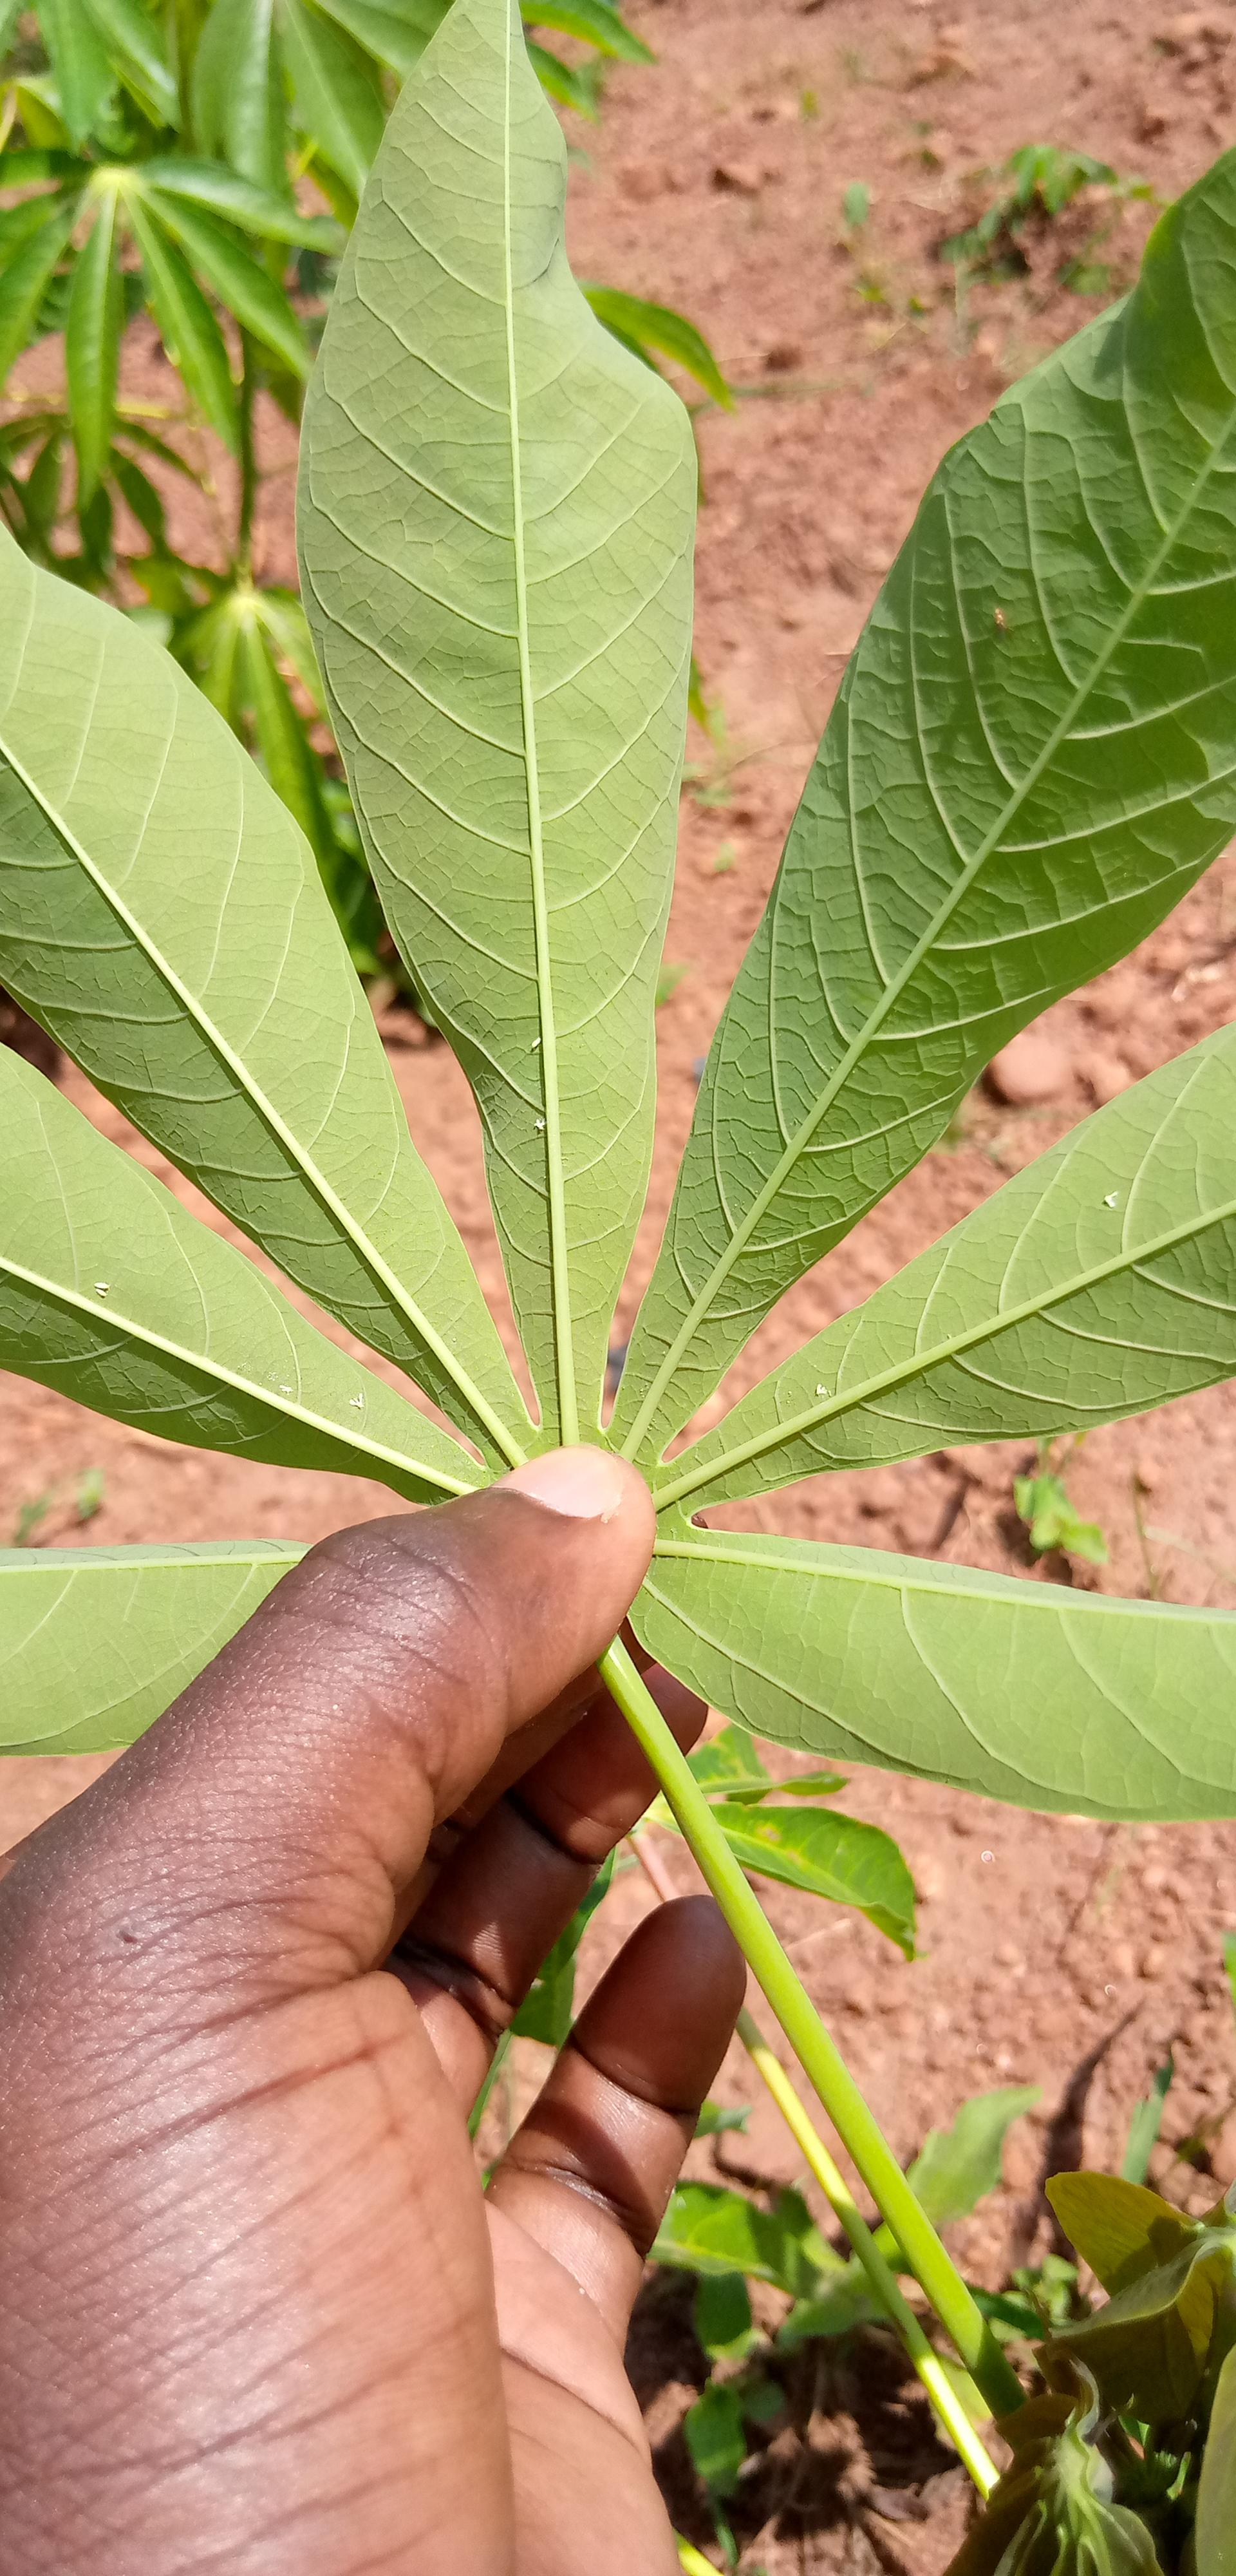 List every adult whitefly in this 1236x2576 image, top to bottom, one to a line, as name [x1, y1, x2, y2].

whitefly [530, 1036, 542, 1049]
whitefly [532, 1117, 547, 1133]
whitefly [1103, 1189, 1119, 1210]
whitefly [92, 1280, 111, 1290]
whitefly [92, 1287, 109, 1298]
whitefly [814, 1382, 829, 1396]
whitefly [348, 1392, 366, 1410]